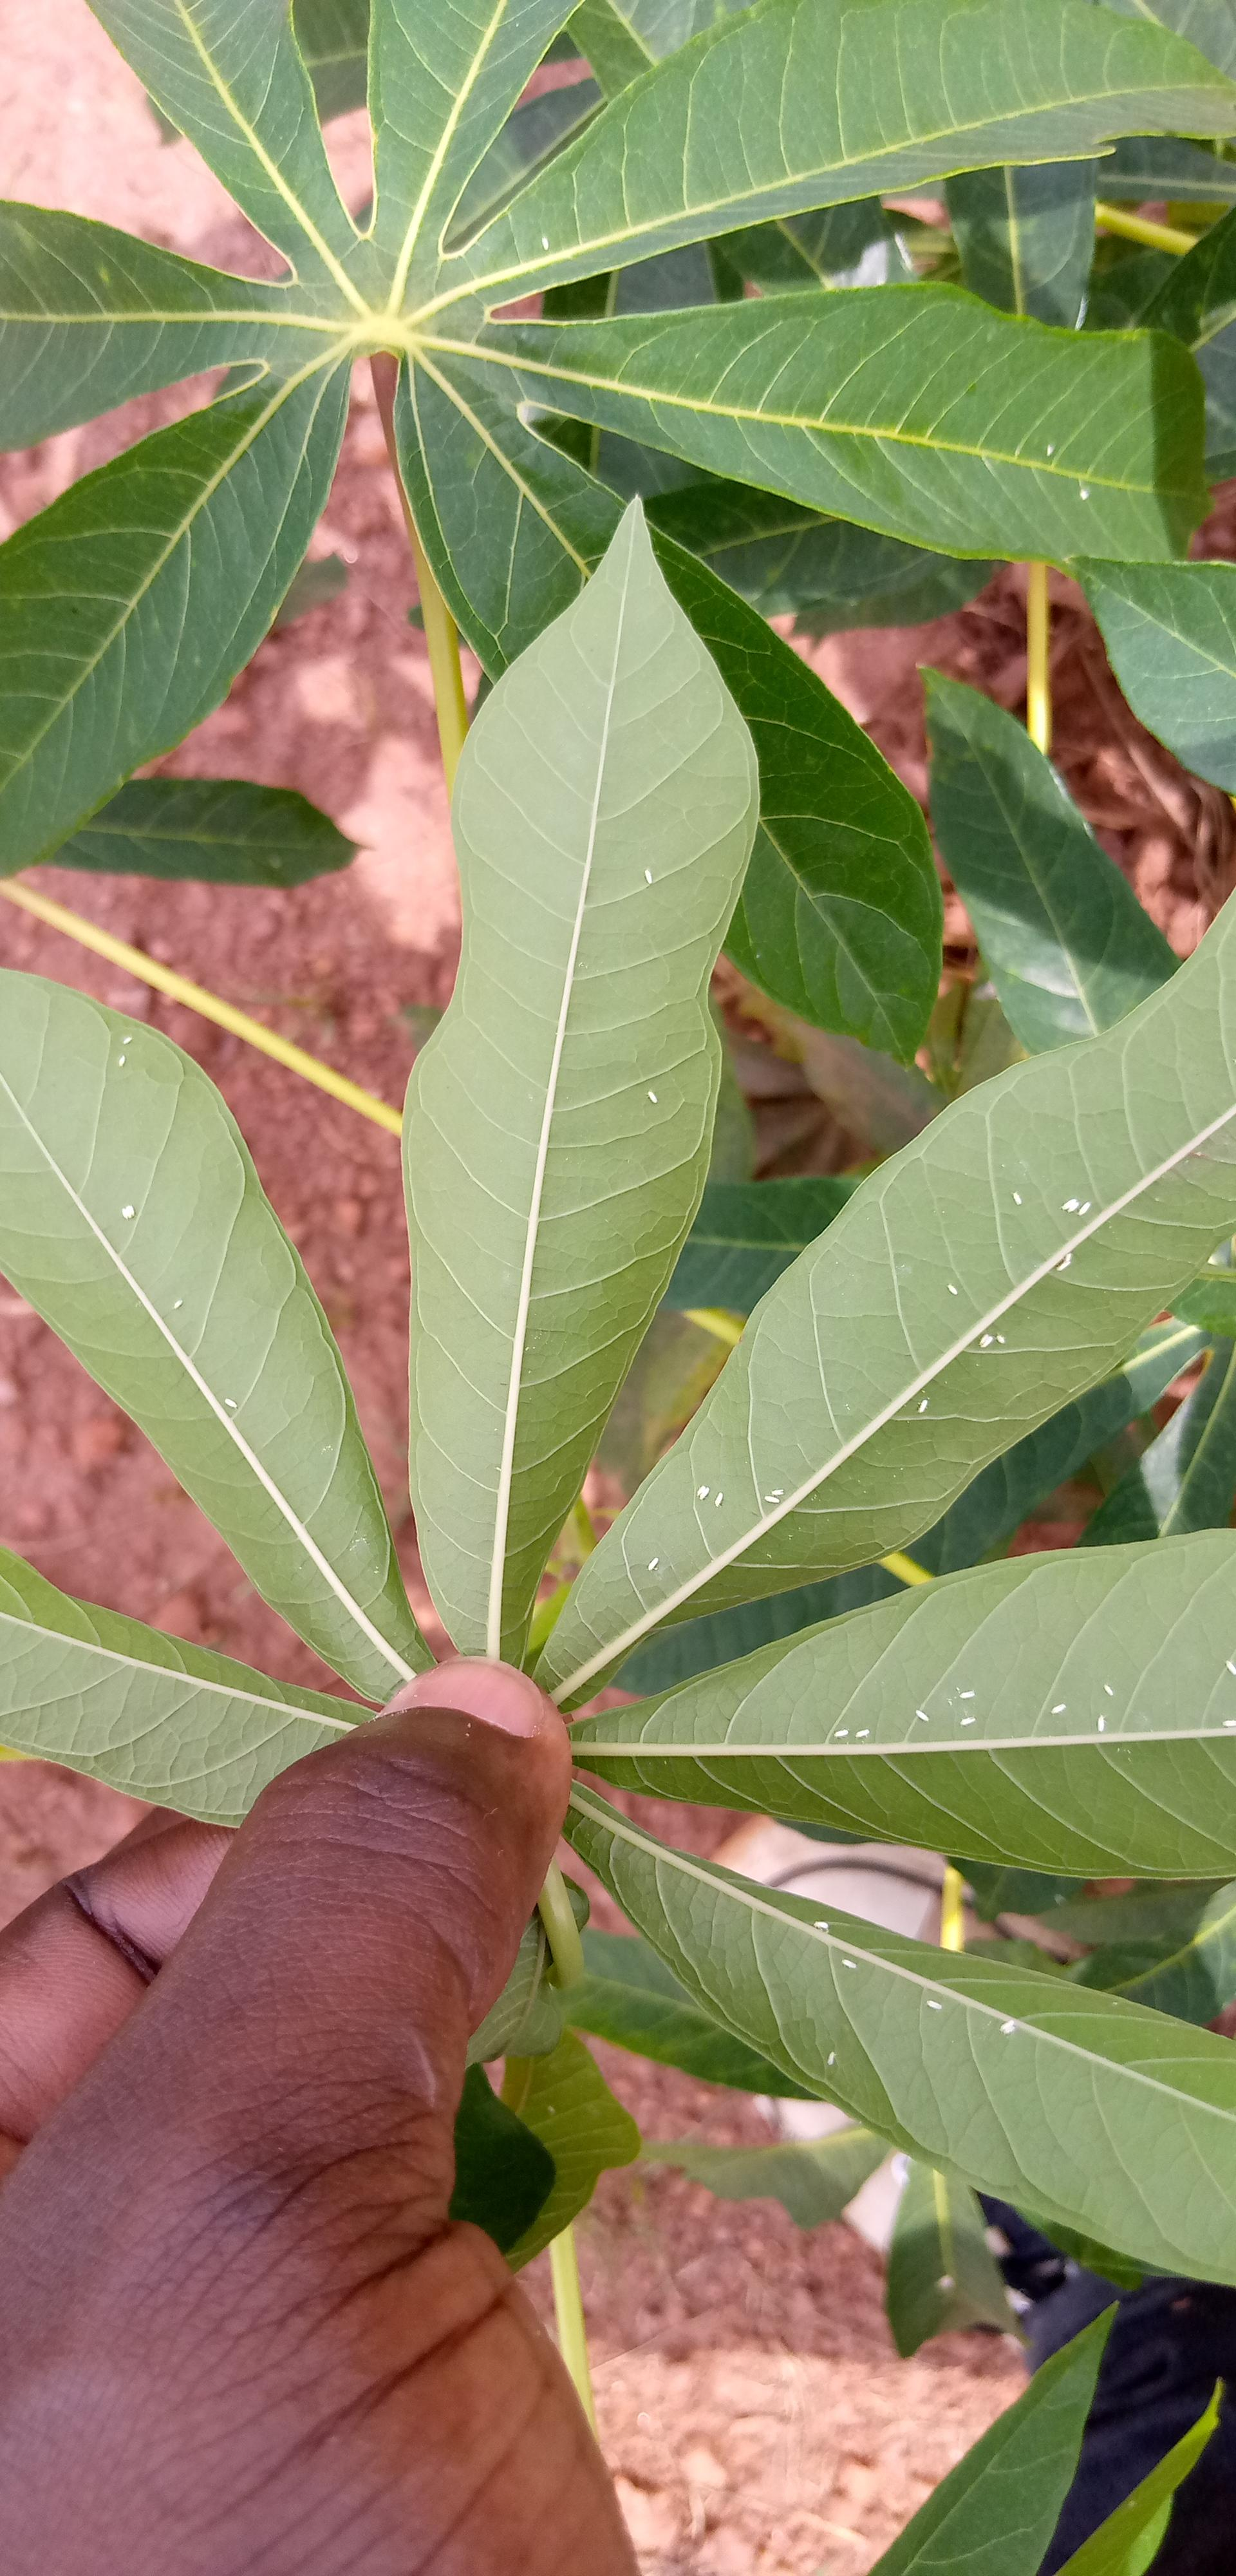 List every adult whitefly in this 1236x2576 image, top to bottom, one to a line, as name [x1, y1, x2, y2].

whitefly [641, 867, 656, 888]
whitefly [120, 1035, 138, 1046]
whitefly [115, 1054, 129, 1070]
whitefly [645, 1089, 660, 1106]
whitefly [1011, 1189, 1024, 1207]
whitefly [1060, 1197, 1078, 1211]
whitefly [1077, 1200, 1091, 1217]
whitefly [1066, 1200, 1080, 1214]
whitefly [128, 1203, 135, 1218]
whitefly [120, 1206, 128, 1221]
whitefly [124, 1206, 131, 1220]
whitefly [1063, 1251, 1074, 1261]
whitefly [1055, 1260, 1071, 1273]
whitefly [944, 1282, 960, 1297]
whitefly [171, 1298, 187, 1311]
whitefly [979, 1333, 989, 1347]
whitefly [995, 1333, 1006, 1345]
whitefly [980, 1336, 994, 1349]
whitefly [223, 1396, 239, 1411]
whitefly [915, 1397, 930, 1415]
whitefly [695, 1484, 706, 1497]
whitefly [699, 1486, 711, 1502]
whitefly [769, 1488, 787, 1497]
whitefly [713, 1492, 727, 1508]
whitefly [762, 1494, 781, 1506]
whitefly [645, 1555, 660, 1573]
whitefly [1223, 1659, 1236, 1676]
whitefly [1101, 1681, 1116, 1699]
whitefly [957, 1689, 977, 1701]
whitefly [1047, 1701, 1067, 1717]
whitefly [912, 1707, 932, 1724]
whitefly [1096, 1712, 1107, 1734]
whitefly [957, 1715, 979, 1727]
whitefly [1219, 1718, 1236, 1728]
whitefly [854, 1726, 871, 1741]
whitefly [832, 1727, 850, 1738]
whitefly [809, 1918, 830, 1931]
whitefly [839, 1957, 861, 1971]
whitefly [923, 1998, 944, 2013]
whitefly [998, 2018, 1016, 2033]
whitefly [1002, 2025, 1017, 2037]
whitefly [825, 2049, 839, 2069]